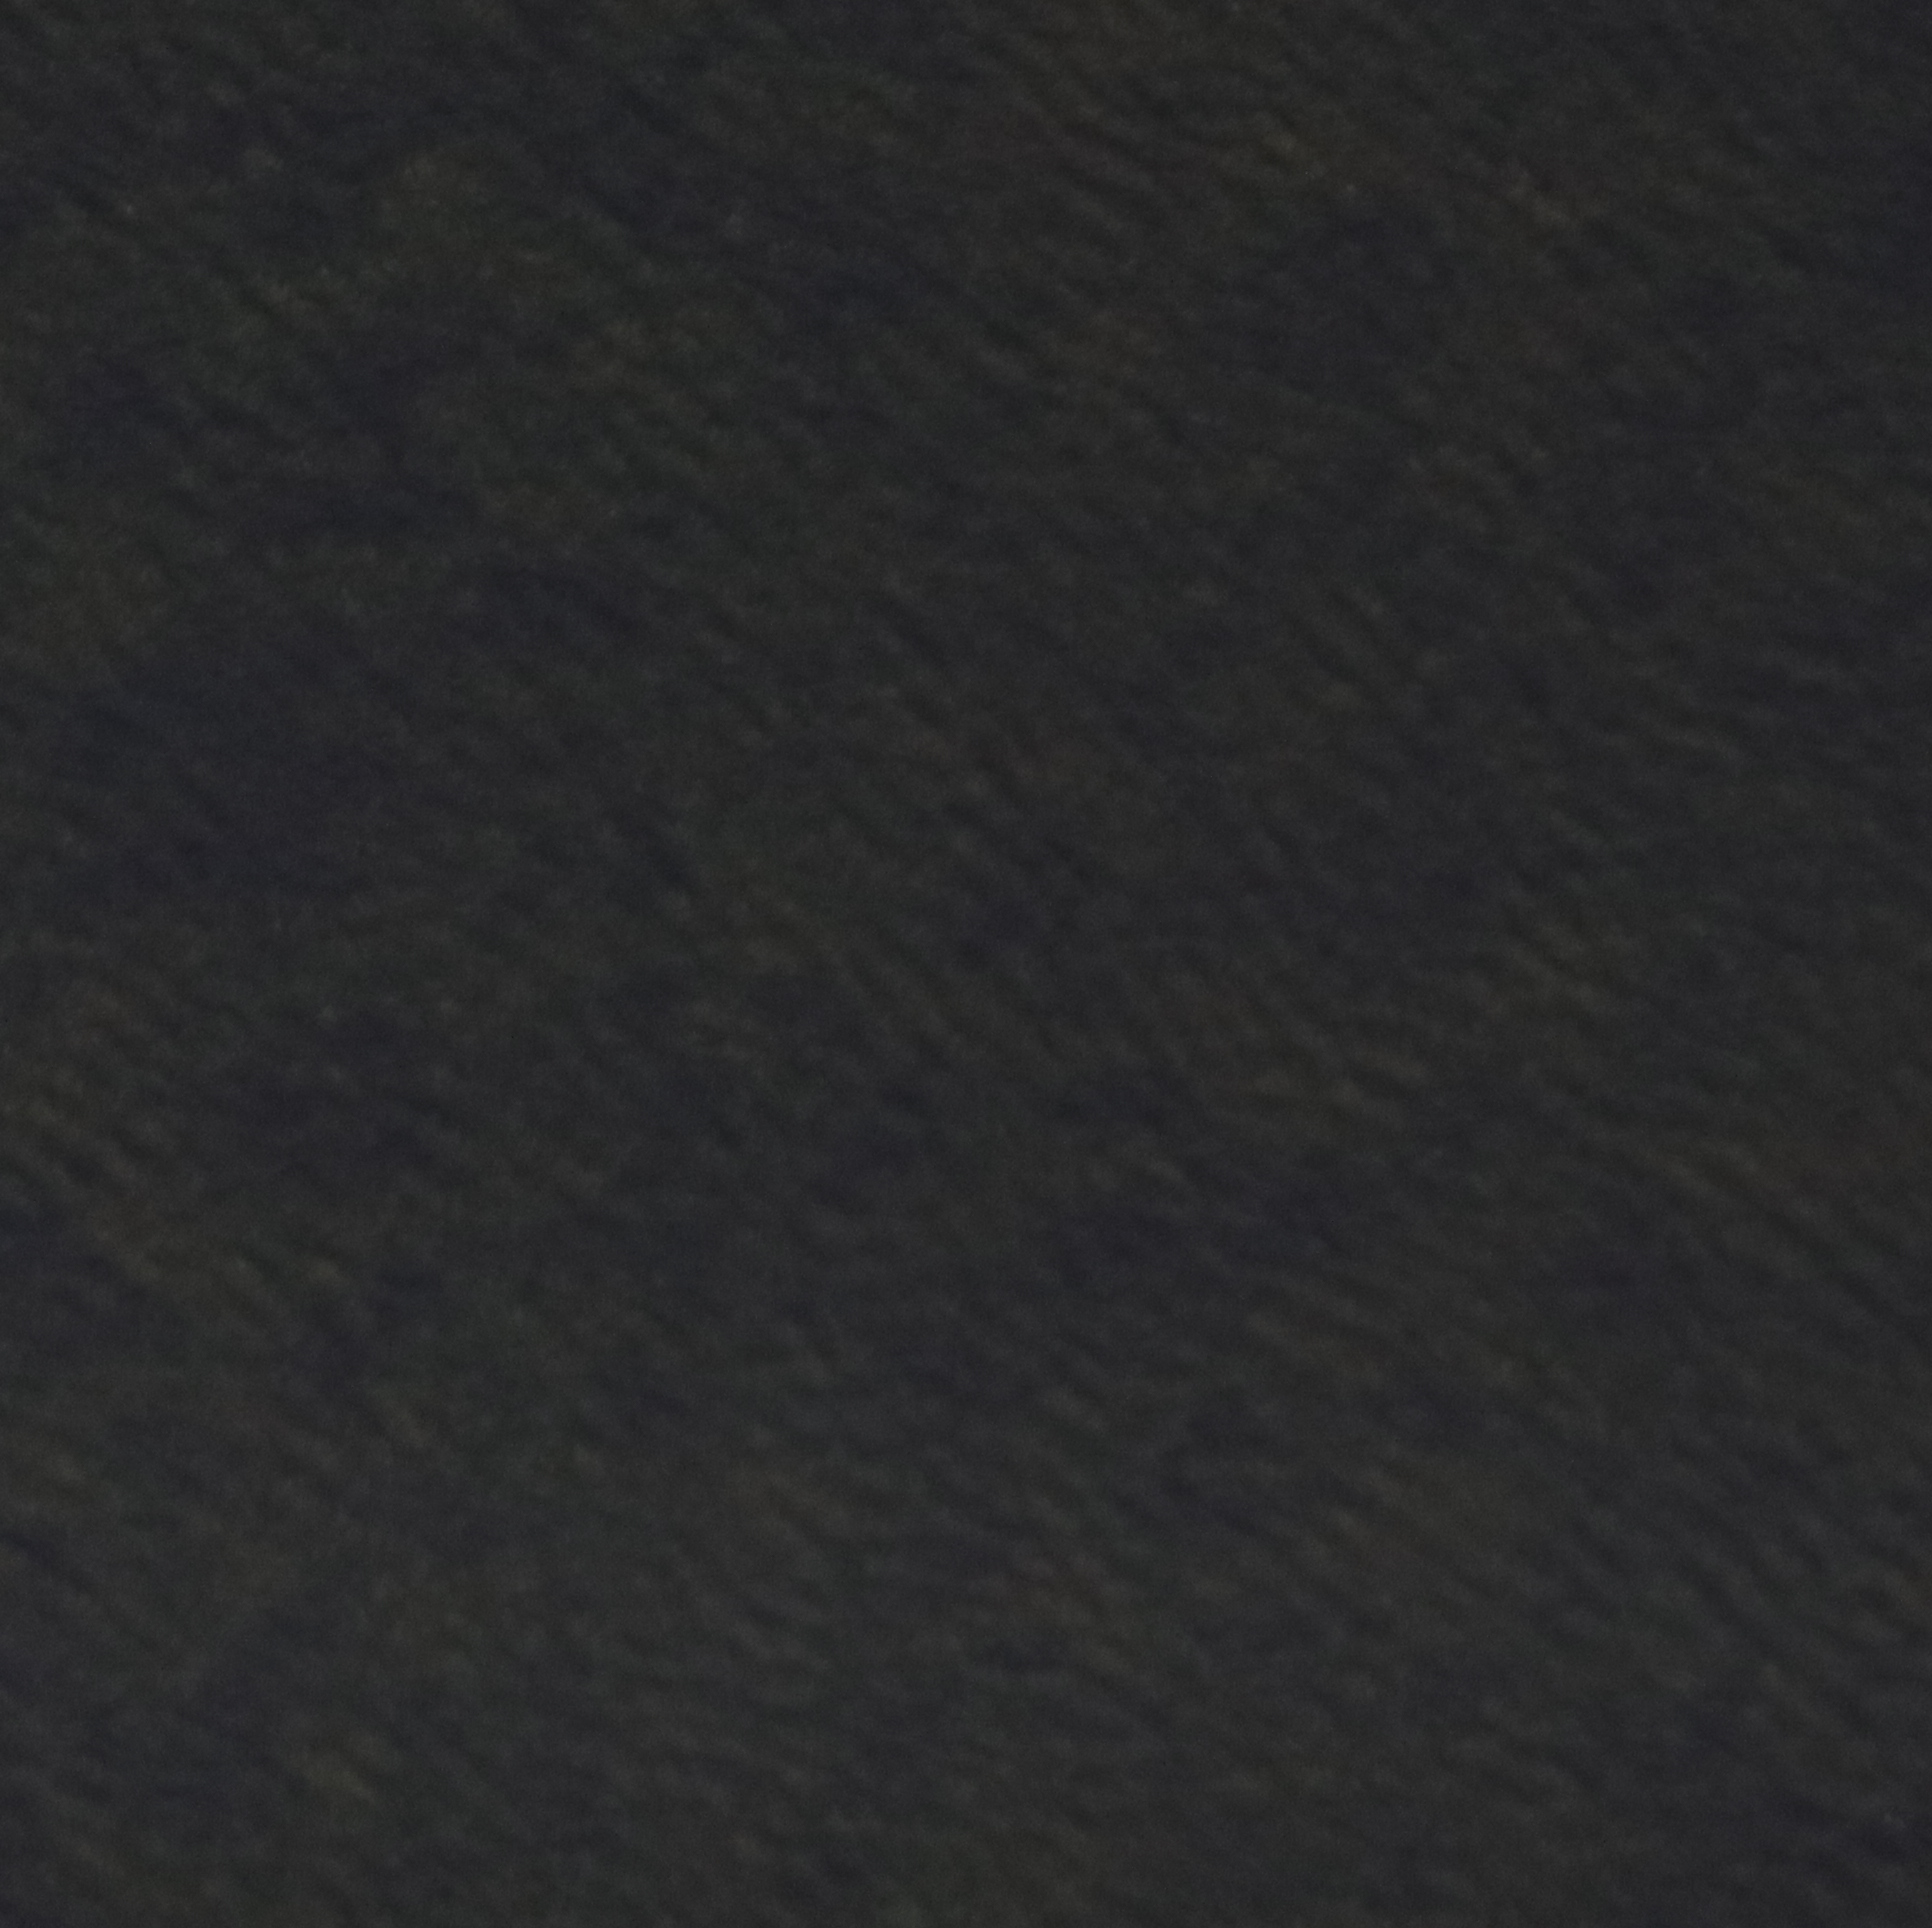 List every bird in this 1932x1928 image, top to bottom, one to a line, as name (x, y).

None